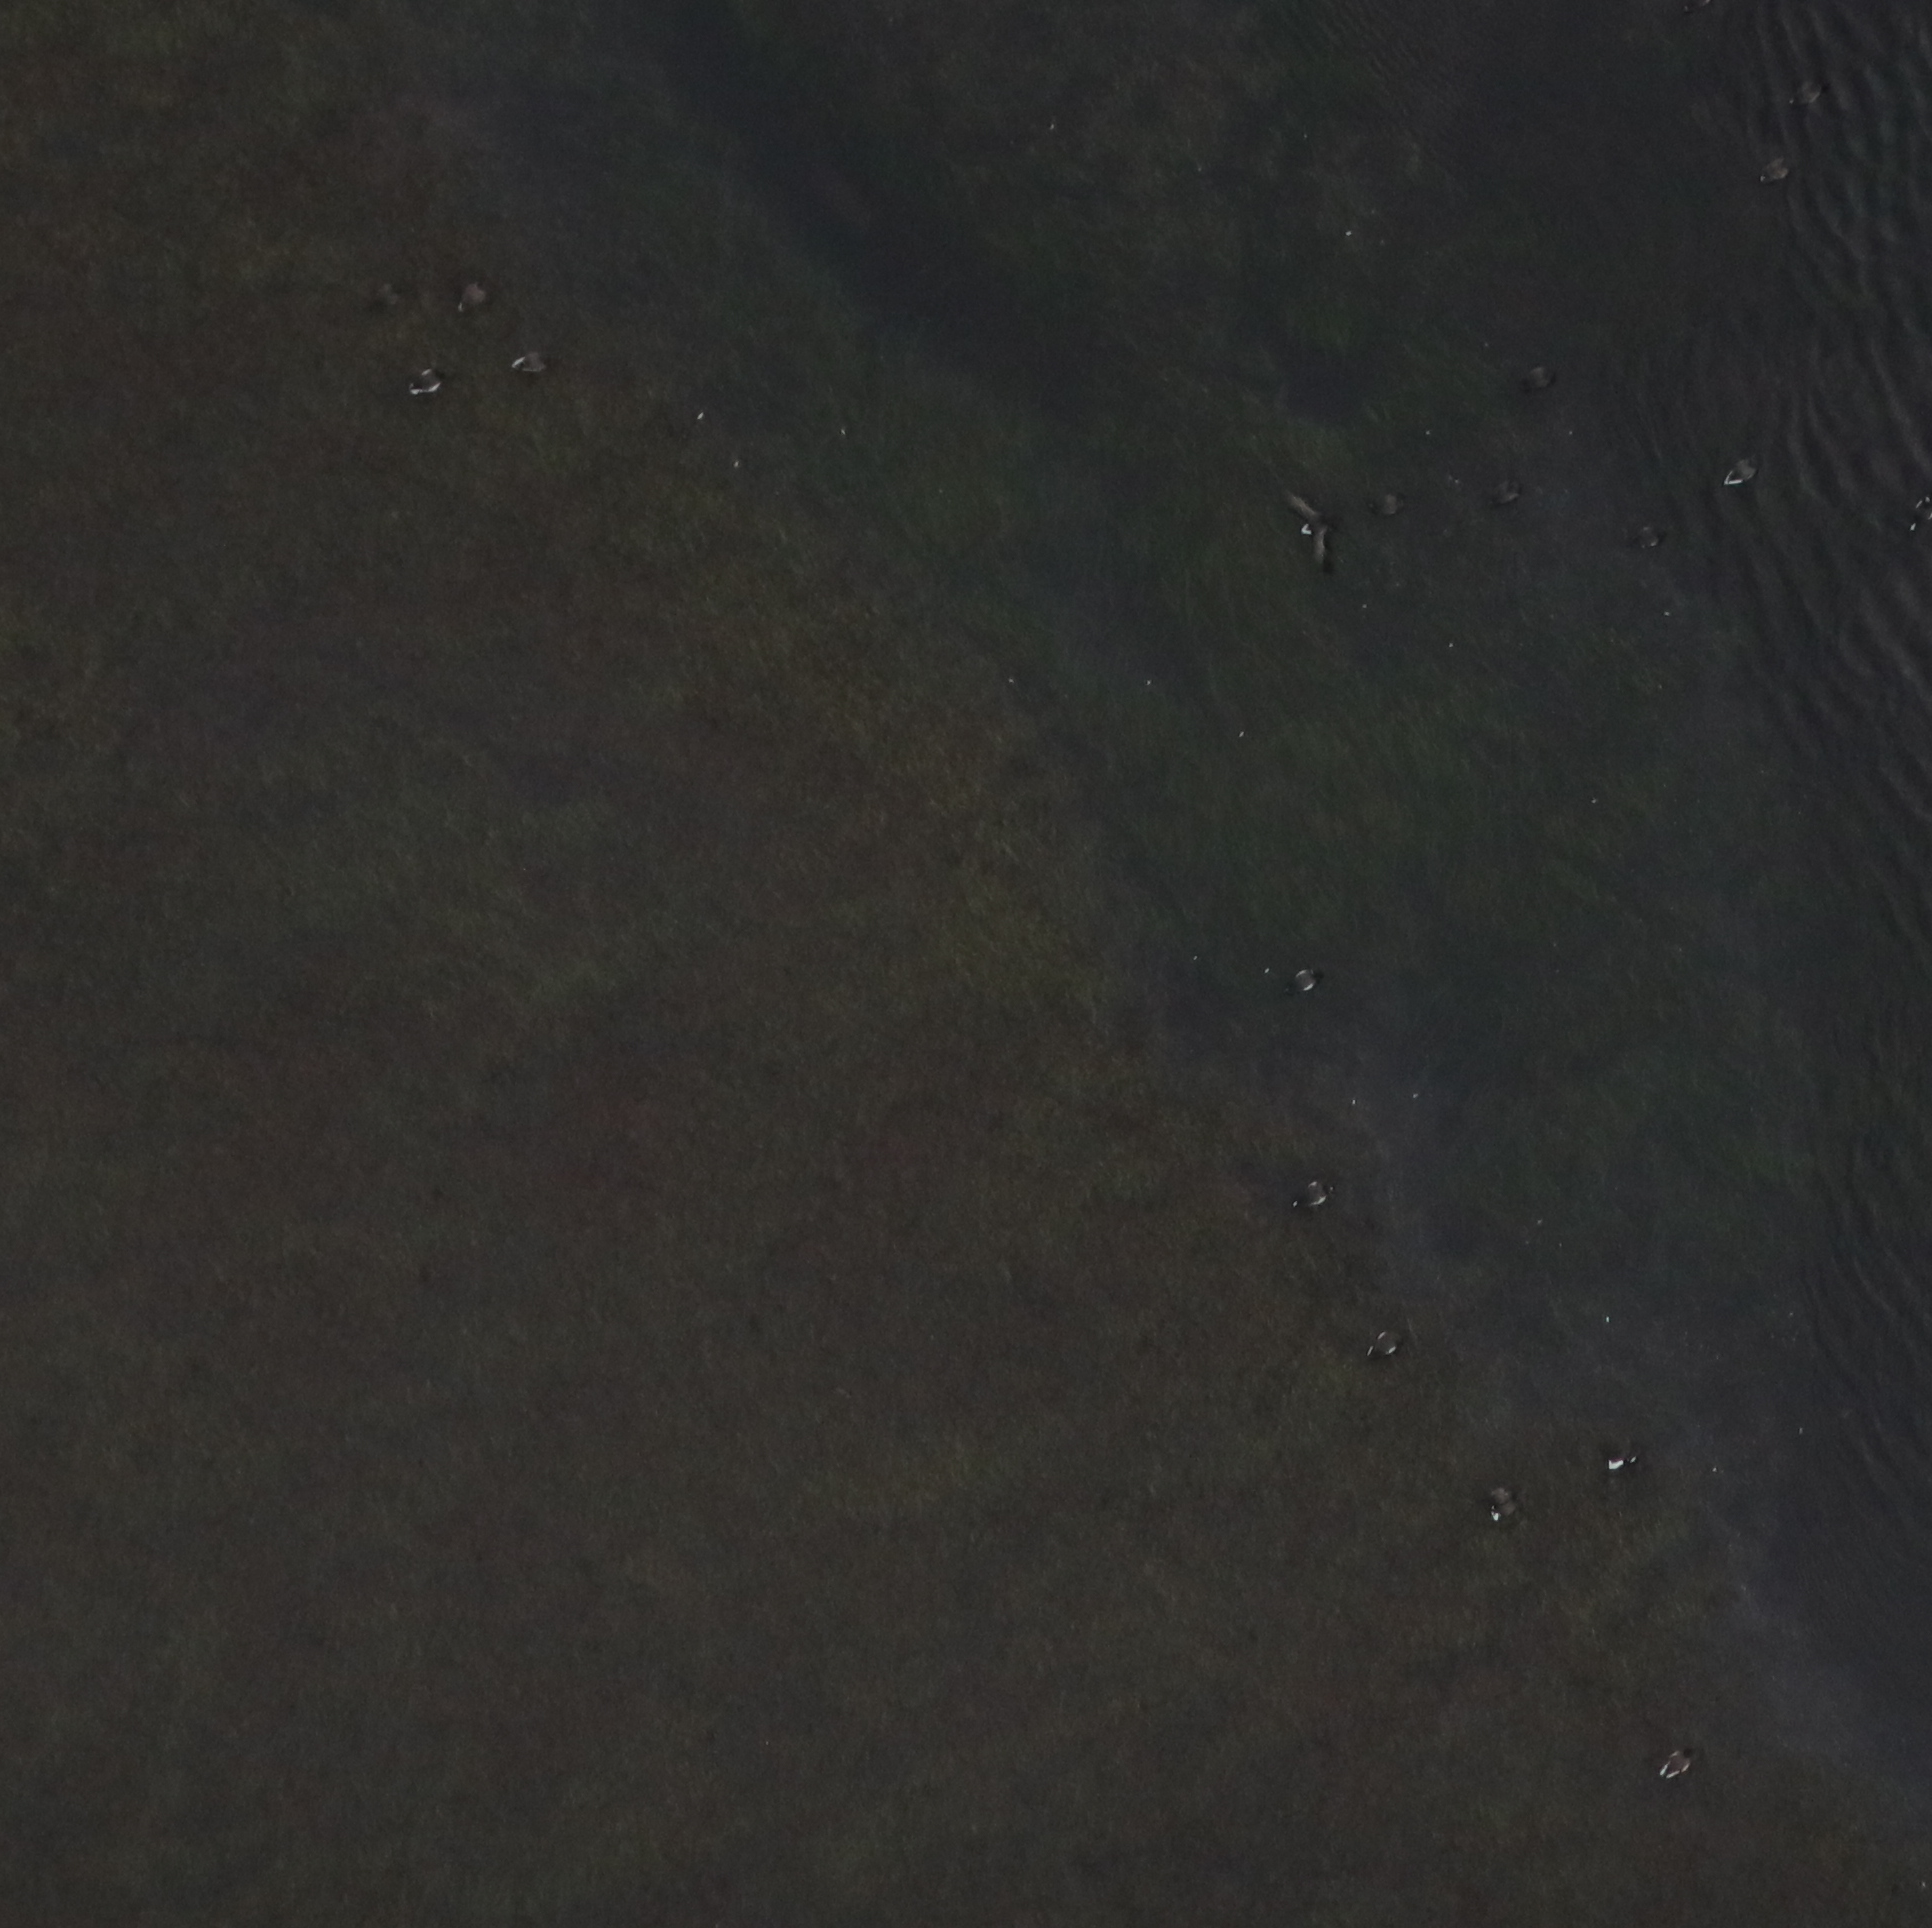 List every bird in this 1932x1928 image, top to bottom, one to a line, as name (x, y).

brant (1807, 95)
brant (1775, 171)
brant (389, 296)
brant (473, 297)
brant (531, 363)
brant (426, 381)
brant (1537, 382)
brant (1742, 475)
brant (1508, 491)
brant (1394, 504)
brant (1923, 510)
brant (1647, 534)
brant (1317, 536)
brant (1305, 979)
brant (1316, 1194)
brant (1384, 1345)
brant (1622, 1461)
brant (1501, 1505)
brant (1678, 1763)